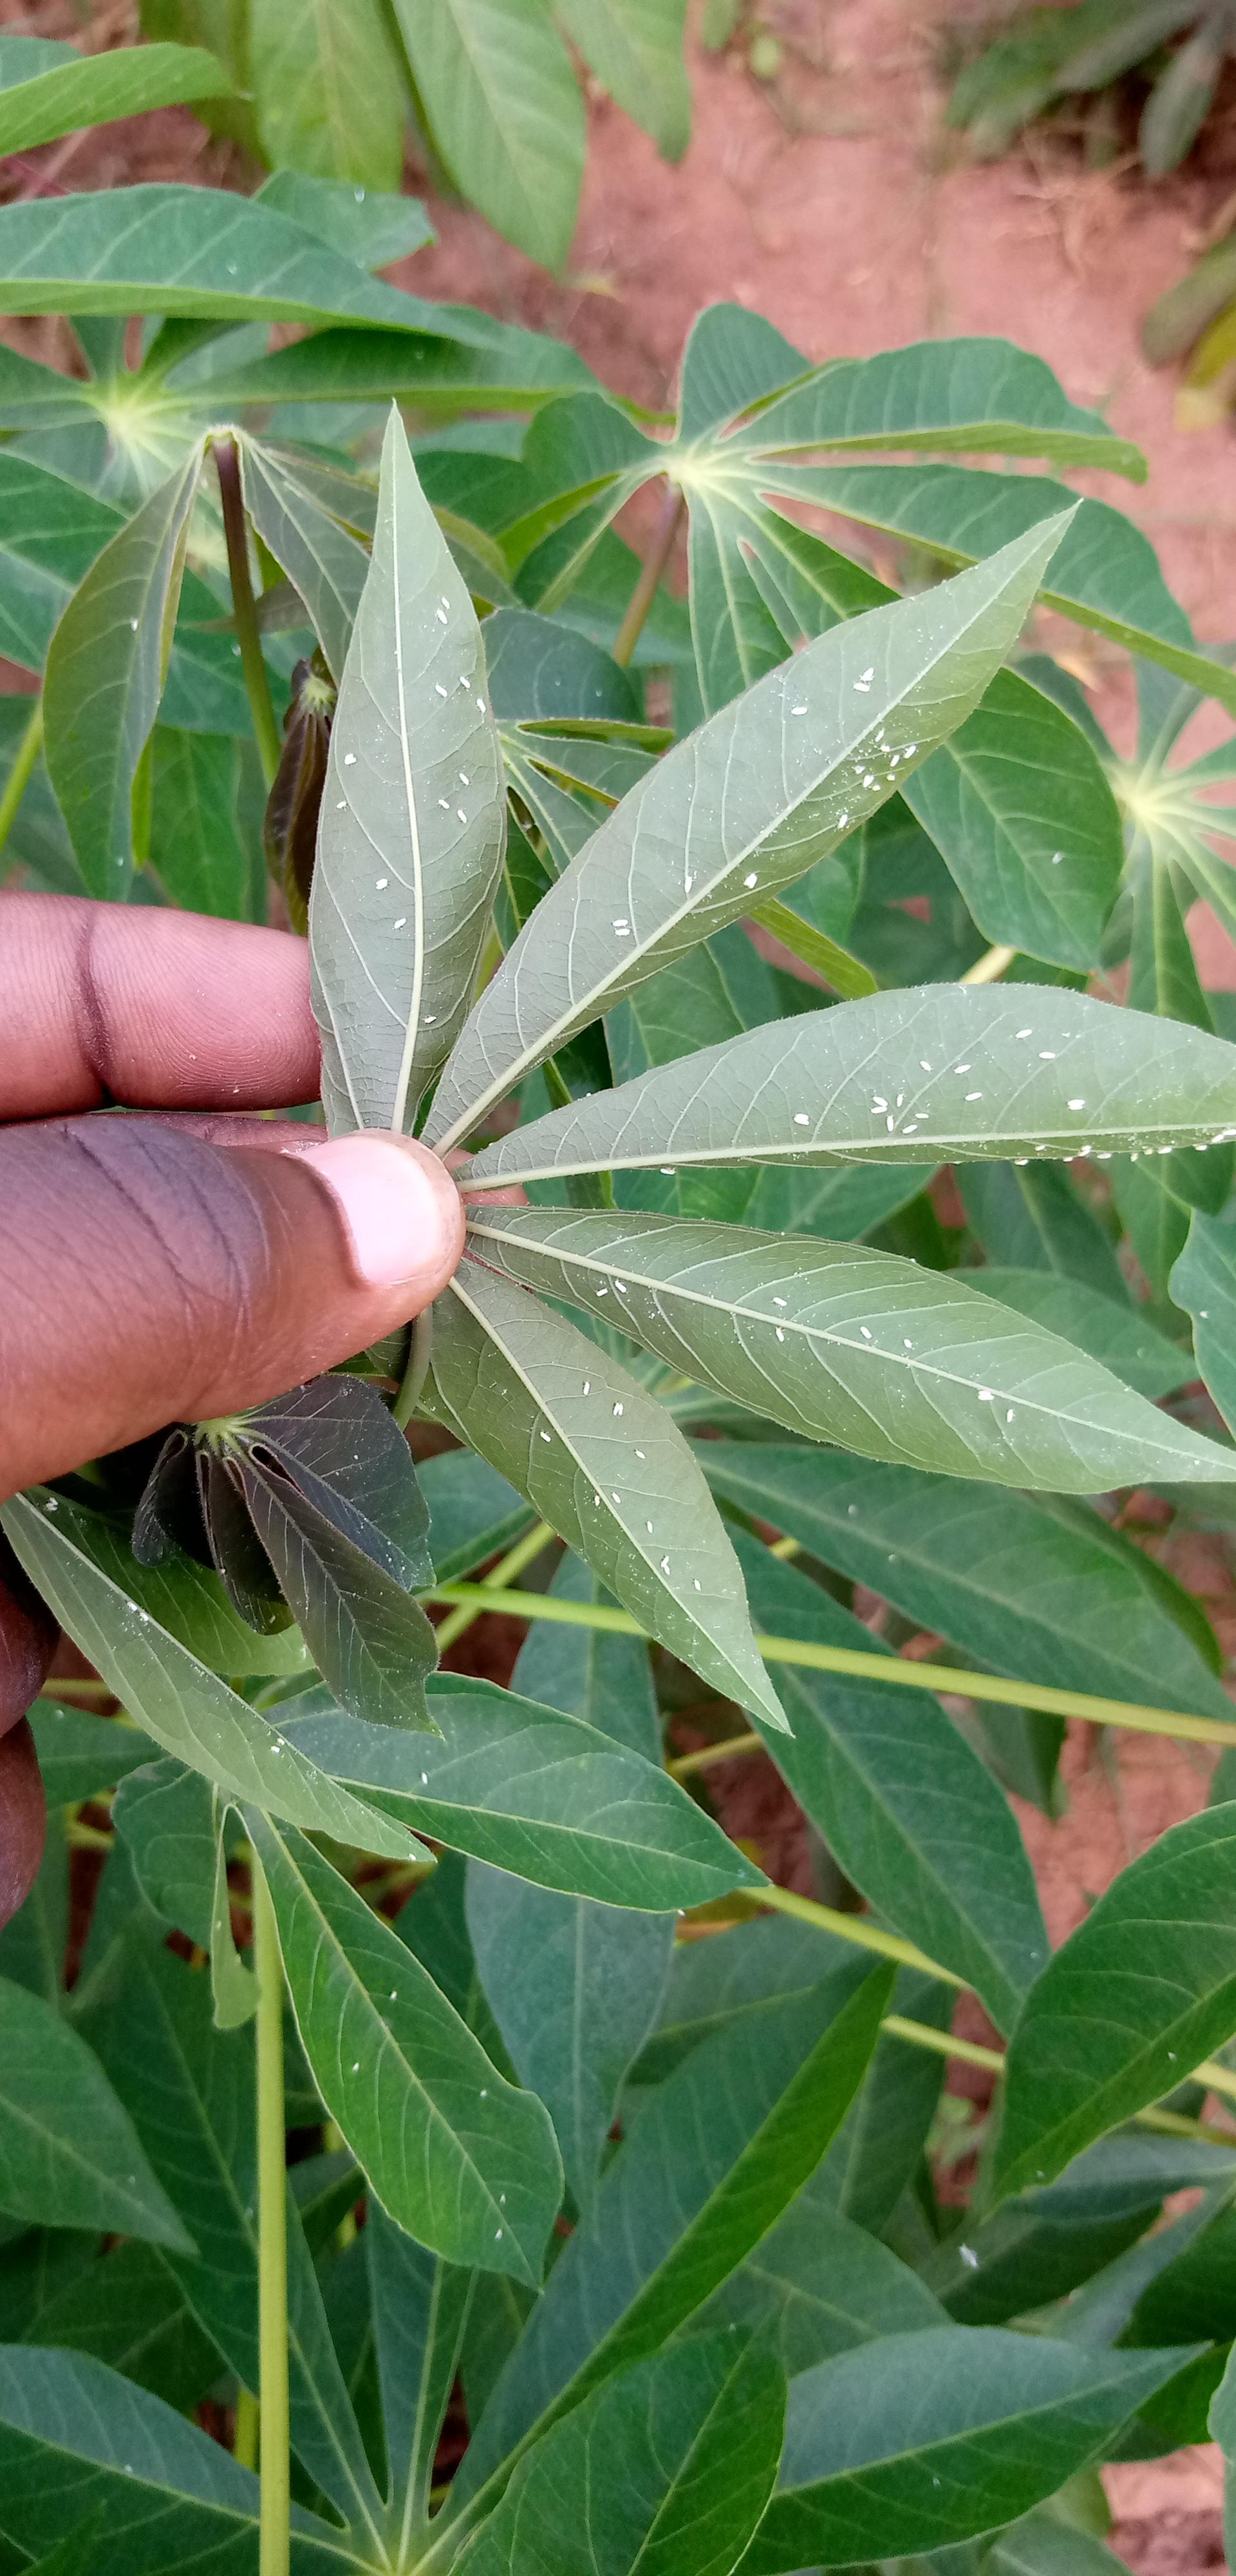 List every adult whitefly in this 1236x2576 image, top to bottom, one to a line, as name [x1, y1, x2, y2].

whitefly [440, 596, 453, 610]
whitefly [435, 607, 449, 626]
whitefly [129, 616, 141, 634]
whitefly [859, 666, 876, 682]
whitefly [458, 674, 472, 690]
whitefly [851, 681, 873, 694]
whitefly [433, 682, 450, 699]
whitefly [475, 697, 491, 717]
whitefly [789, 705, 809, 717]
whitefly [874, 728, 889, 744]
whitefly [878, 743, 892, 753]
whitefly [903, 744, 917, 760]
whitefly [342, 752, 359, 766]
whitefly [888, 752, 902, 769]
whitefly [850, 764, 866, 776]
whitefly [458, 772, 473, 788]
whitefly [862, 772, 875, 789]
whitefly [885, 773, 897, 782]
whitefly [436, 796, 451, 811]
whitefly [335, 799, 349, 811]
whitefly [455, 808, 469, 827]
whitefly [835, 811, 849, 832]
whitefly [1047, 849, 1070, 871]
whitefly [742, 872, 759, 891]
whitefly [682, 874, 696, 895]
whitefly [375, 875, 390, 891]
whitefly [392, 916, 408, 933]
whitefly [610, 917, 630, 927]
whitefly [613, 927, 631, 937]
whitefly [421, 1014, 439, 1027]
whitefly [1013, 1028, 1033, 1039]
whitefly [1038, 1049, 1058, 1061]
whitefly [918, 1059, 933, 1073]
whitefly [951, 1063, 973, 1076]
whitefly [962, 1090, 984, 1103]
whitefly [894, 1092, 904, 1108]
whitefly [870, 1094, 889, 1108]
whitefly [1066, 1099, 1086, 1105]
whitefly [868, 1105, 889, 1115]
whitefly [1067, 1105, 1087, 1112]
whitefly [913, 1110, 930, 1121]
whitefly [794, 1110, 809, 1119]
whitefly [885, 1112, 894, 1134]
whitefly [794, 1117, 810, 1126]
whitefly [901, 1122, 918, 1135]
whitefly [1222, 1128, 1236, 1135]
whitefly [1210, 1132, 1224, 1144]
whitefly [1033, 1144, 1046, 1152]
whitefly [1074, 1144, 1091, 1157]
whitefly [1192, 1144, 1208, 1152]
whitefly [1156, 1145, 1173, 1155]
whitefly [1141, 1148, 1155, 1156]
whitefly [1128, 1151, 1139, 1163]
whitefly [1096, 1152, 1112, 1160]
whitefly [1061, 1155, 1074, 1164]
whitefly [1011, 1157, 1031, 1166]
whitefly [657, 1166, 677, 1176]
whitefly [614, 1276, 628, 1294]
whitefly [594, 1285, 609, 1298]
whitefly [771, 1296, 789, 1308]
whitefly [774, 1325, 785, 1344]
whitefly [858, 1325, 874, 1341]
whitefly [902, 1336, 914, 1349]
whitefly [581, 1376, 591, 1396]
whitefly [976, 1389, 993, 1395]
whitefly [977, 1394, 997, 1402]
whitefly [619, 1399, 625, 1419]
whitefly [610, 1401, 619, 1416]
whitefly [1004, 1408, 1015, 1426]
whitefly [538, 1430, 554, 1444]
whitefly [632, 1447, 650, 1463]
whitefly [610, 1489, 623, 1505]
whitefly [592, 1493, 602, 1508]
whitefly [48, 1495, 59, 1505]
whitefly [43, 1501, 55, 1506]
whitefly [46, 1506, 60, 1511]
whitefly [644, 1519, 657, 1535]
whitefly [660, 1554, 670, 1567]
whitefly [663, 1564, 673, 1577]
whitefly [219, 1566, 228, 1575]
whitefly [691, 1576, 704, 1592]
whitefly [125, 1600, 139, 1613]
whitefly [138, 1611, 150, 1624]
whitefly [274, 1734, 287, 1748]
whitefly [268, 1744, 281, 1754]
whitefly [418, 1770, 432, 1786]
whitefly [407, 1851, 420, 1862]
whitefly [386, 1988, 400, 2003]
whitefly [351, 2060, 360, 2072]
whitefly [478, 2087, 489, 2099]
whitefly [496, 2192, 509, 2206]
whitefly [493, 2226, 507, 2243]
whitefly [956, 2240, 980, 2268]